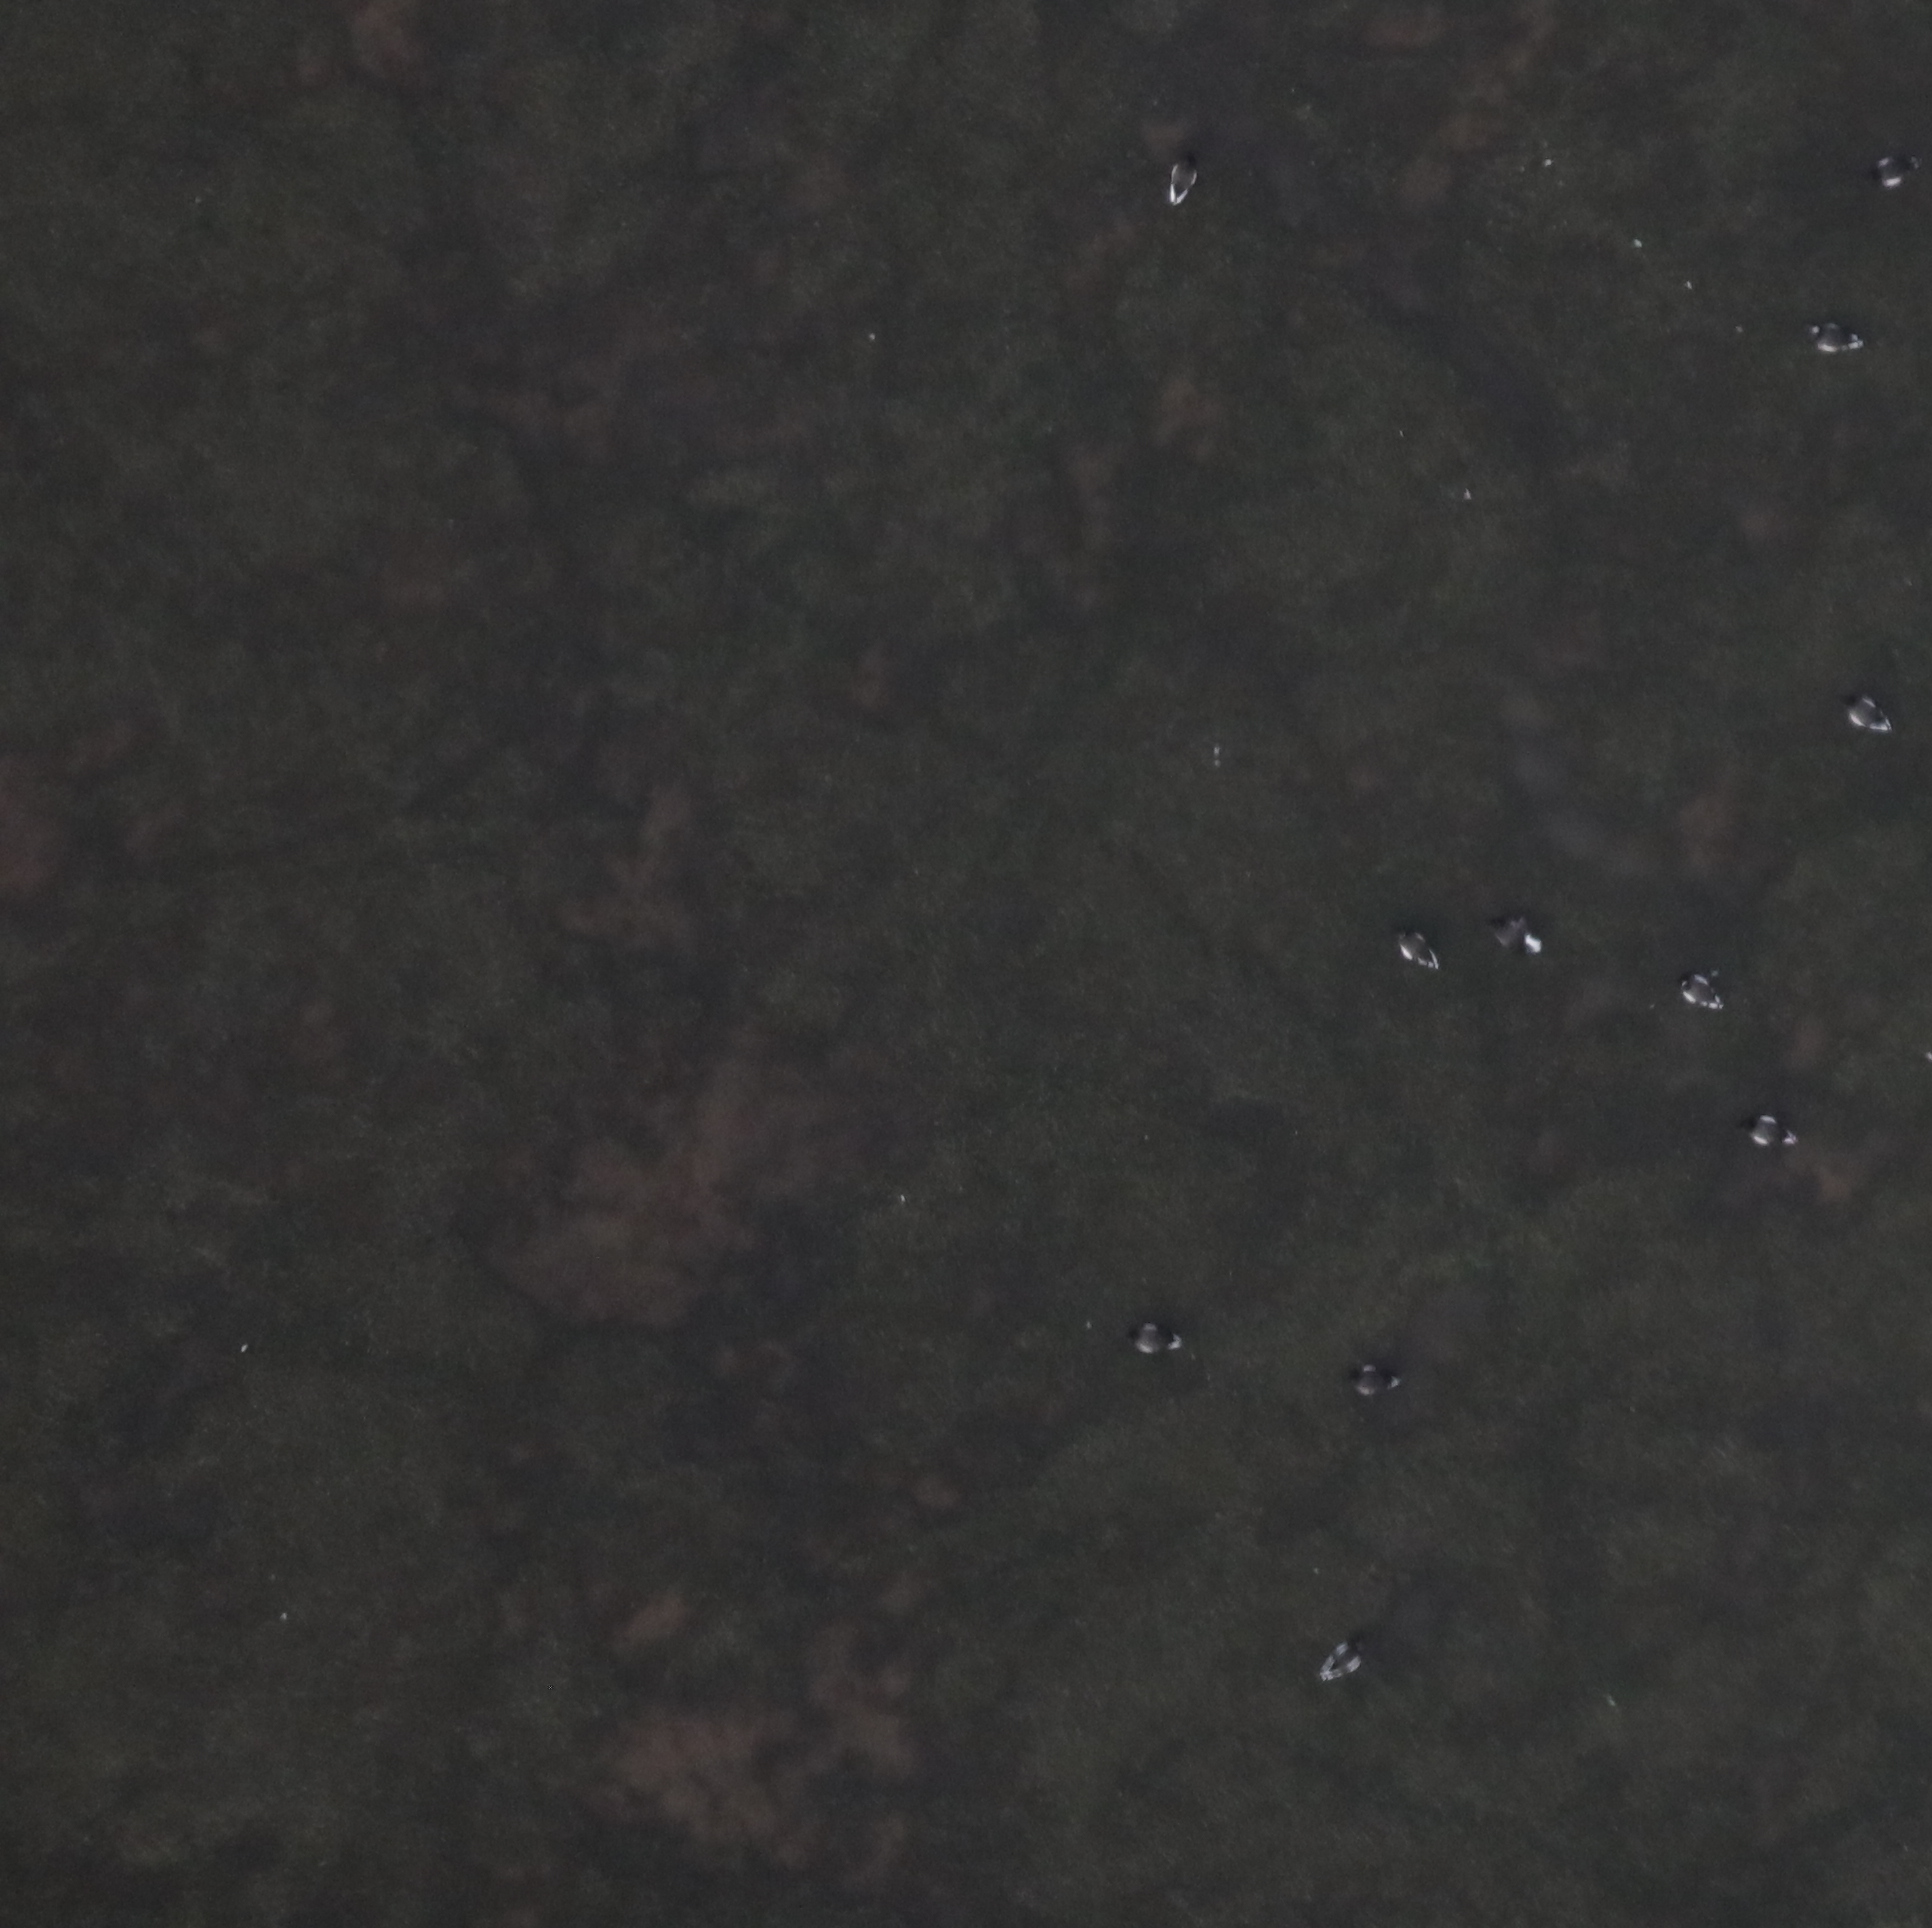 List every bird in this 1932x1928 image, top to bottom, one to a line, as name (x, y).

brant (1892, 171)
brant (1184, 179)
brant (1835, 337)
brant (1867, 712)
brant (1510, 933)
brant (1416, 948)
brant (1702, 992)
brant (1769, 1130)
brant (1155, 1339)
brant (1373, 1379)
brant (1344, 1659)